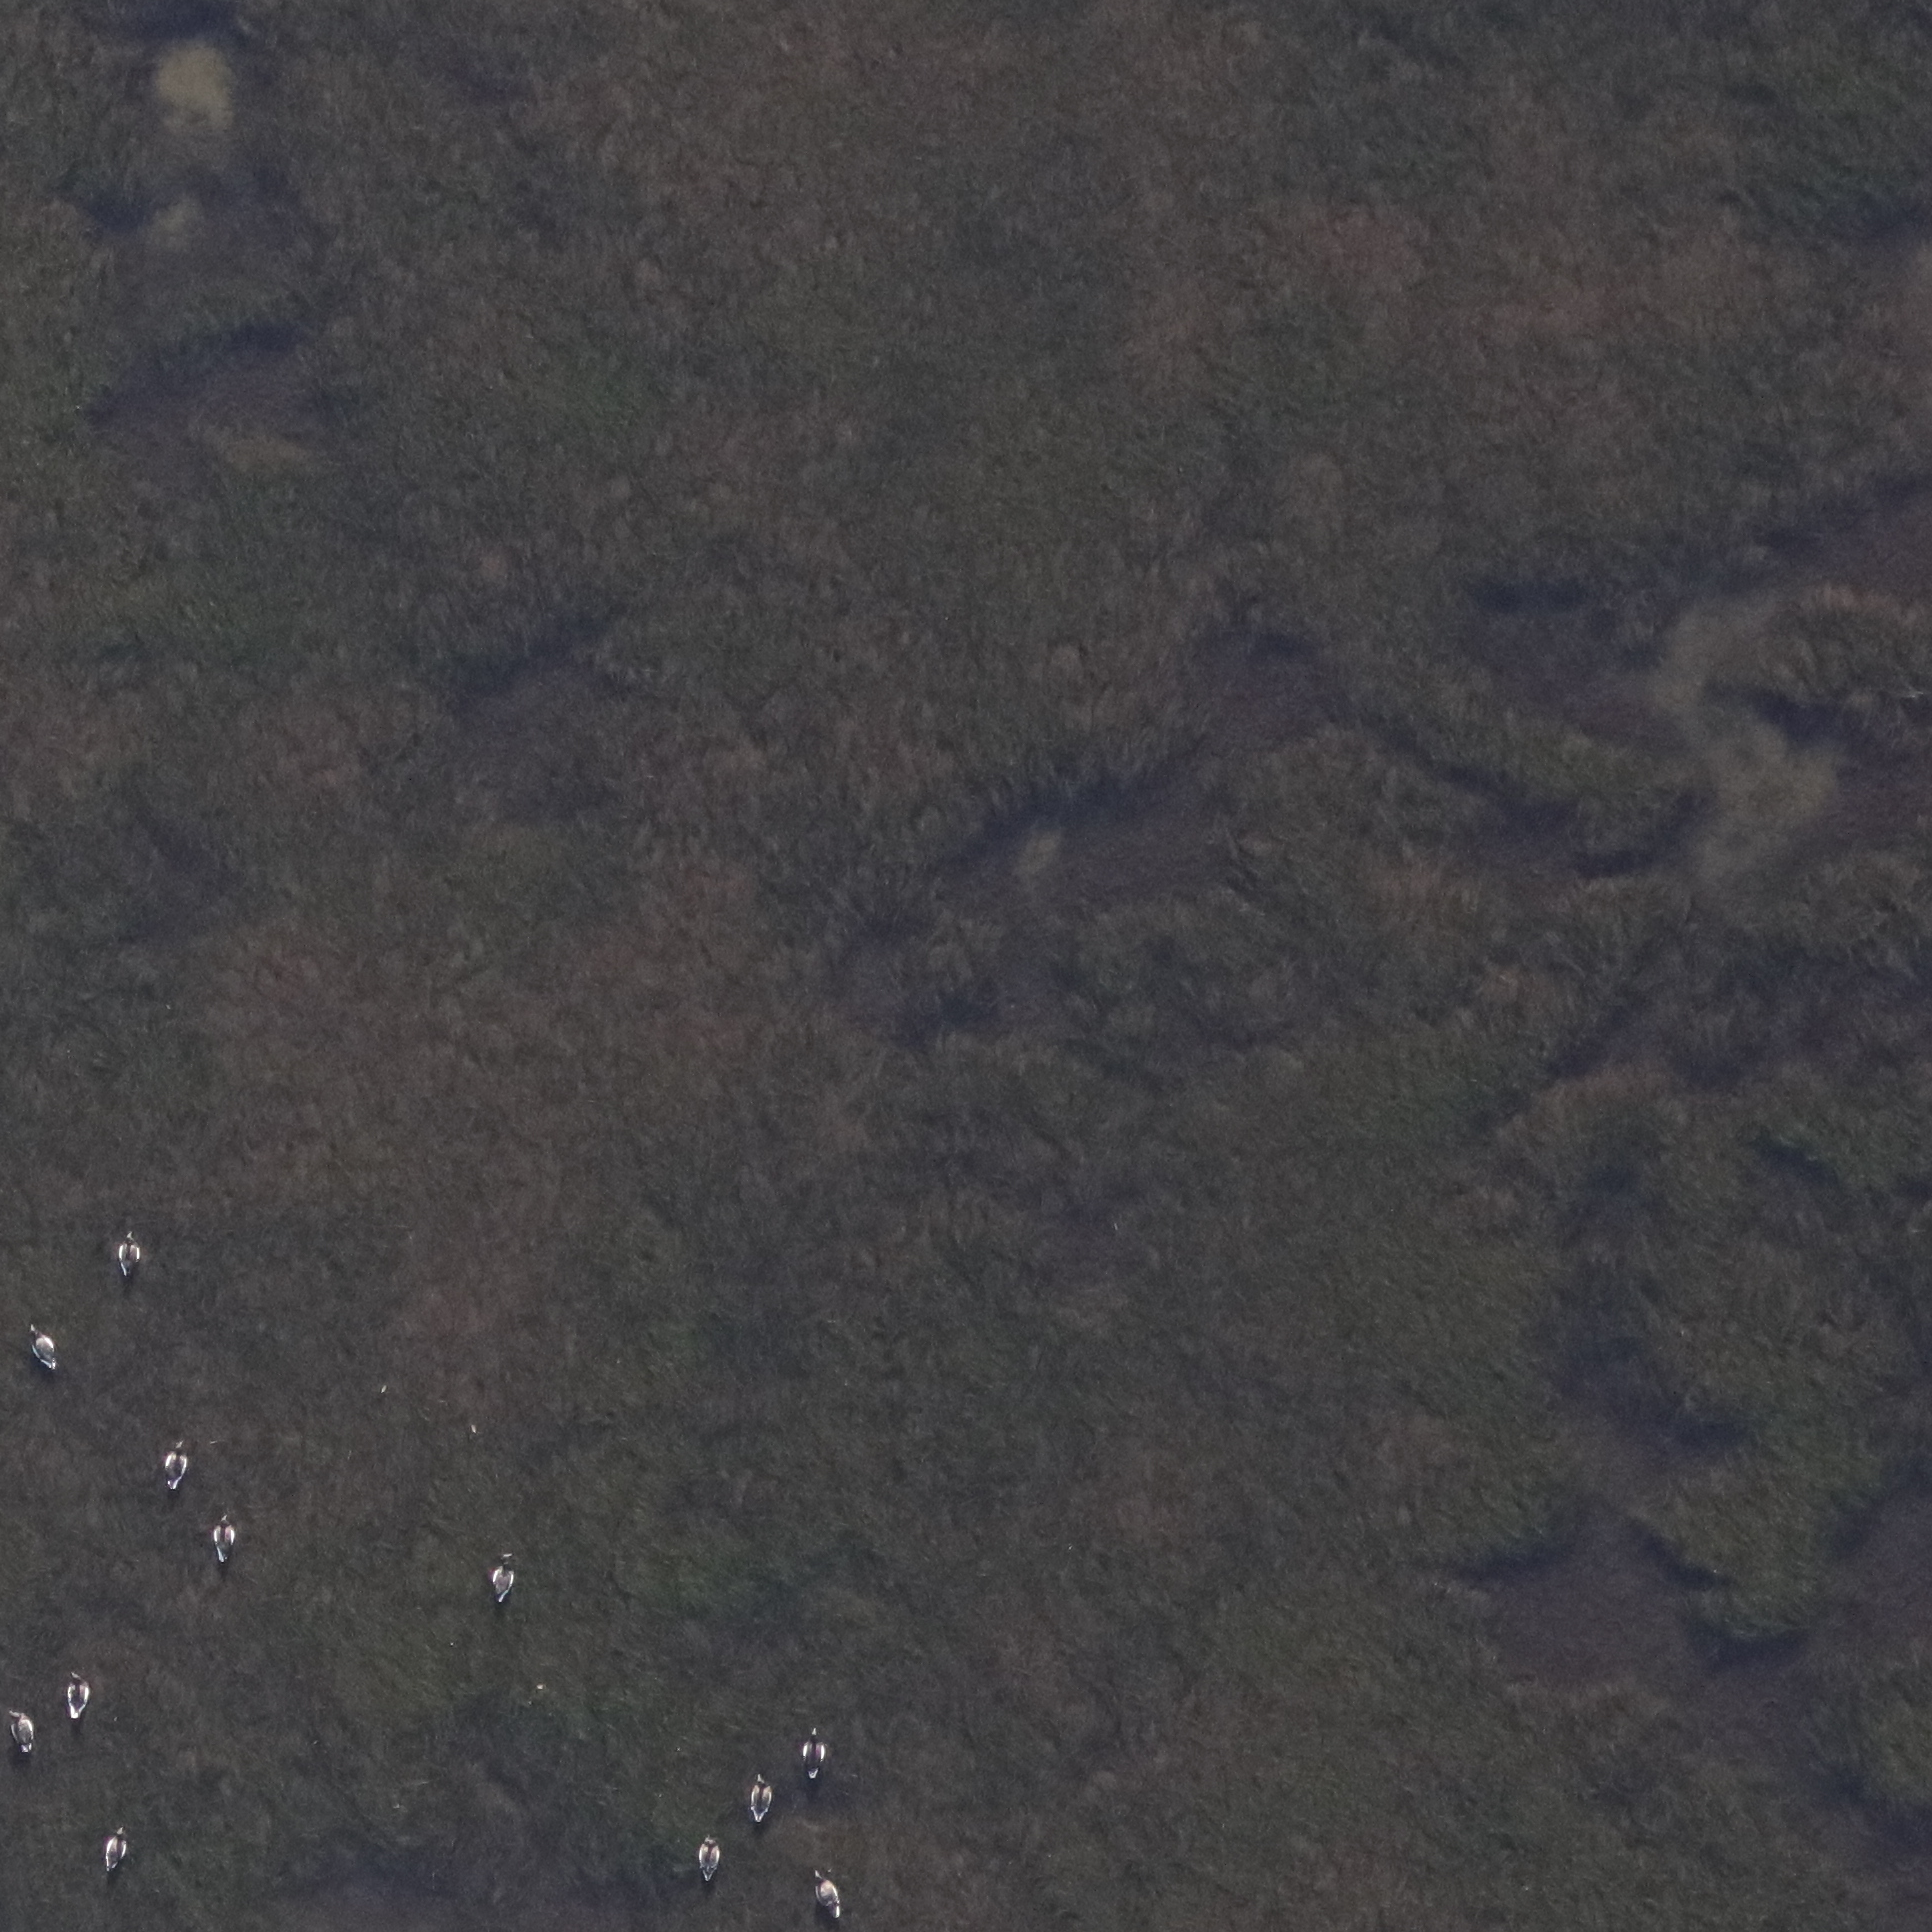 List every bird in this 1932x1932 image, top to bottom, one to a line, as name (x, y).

brant (130, 1253)
brant (44, 1348)
brant (175, 1466)
brant (222, 1541)
brant (503, 1579)
brant (79, 1695)
brant (22, 1730)
brant (815, 1751)
brant (760, 1797)
brant (116, 1851)
brant (708, 1859)
brant (828, 1895)